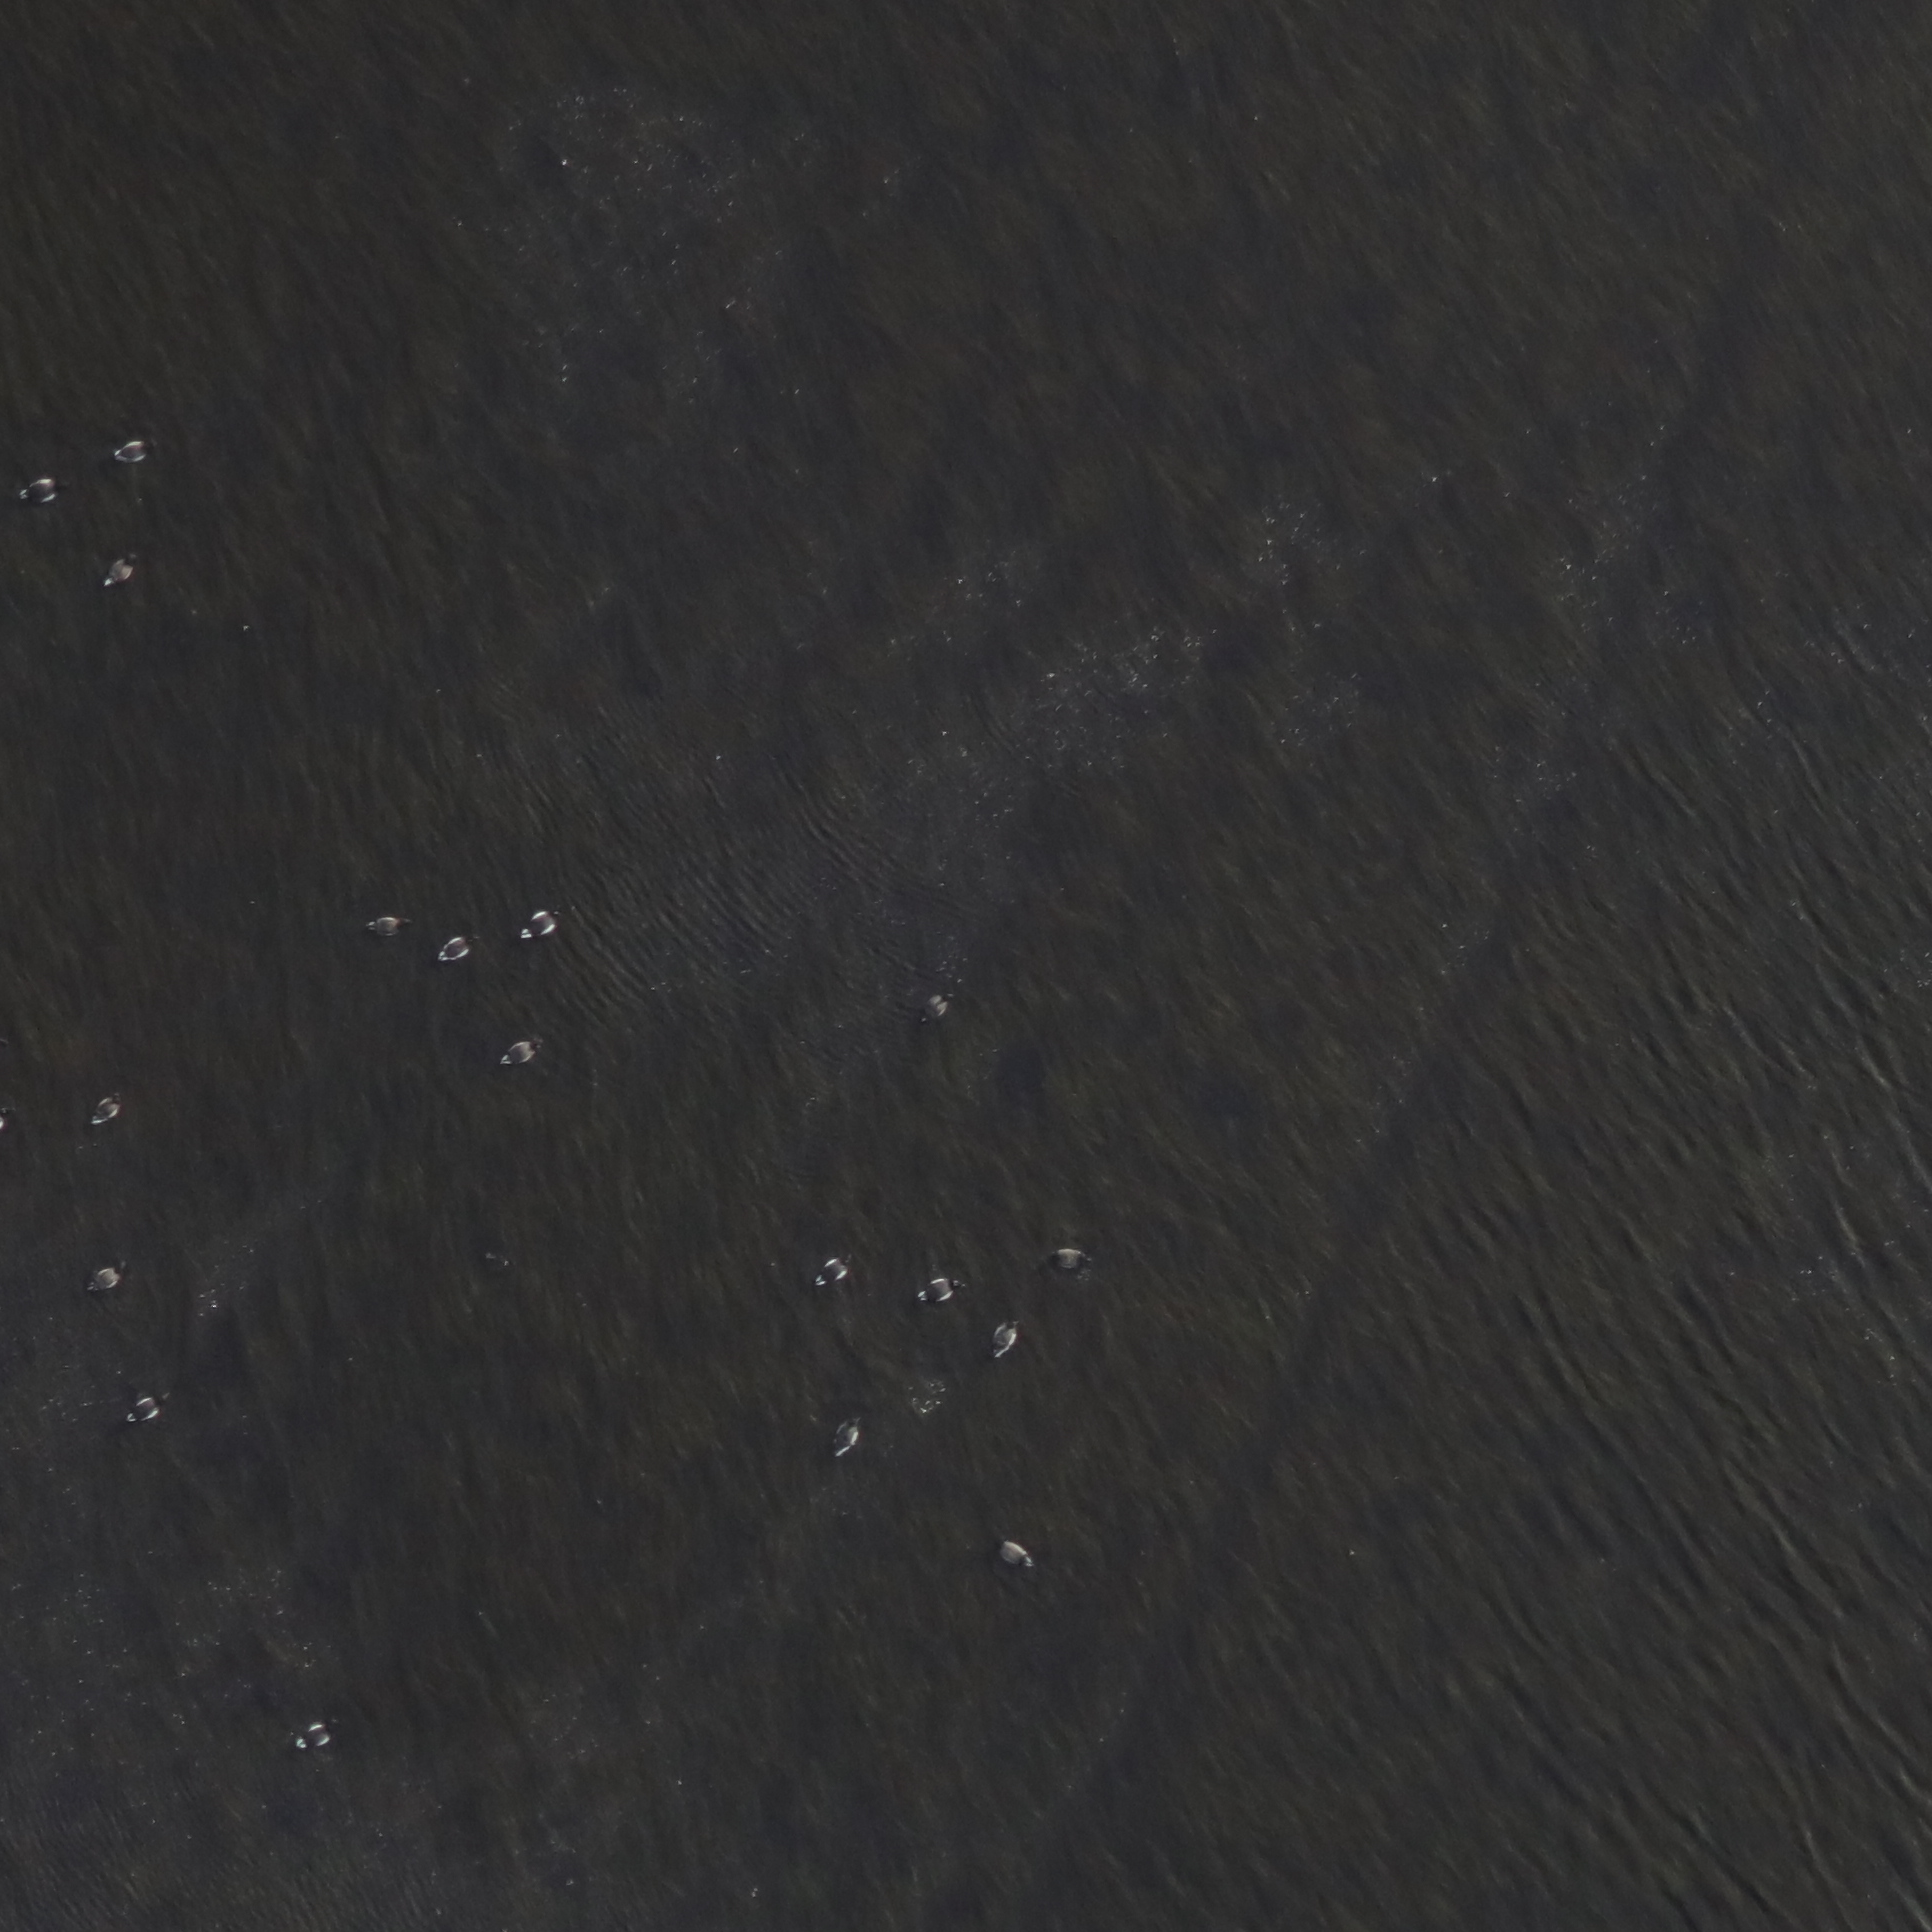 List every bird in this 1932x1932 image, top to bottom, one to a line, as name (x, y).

brant (133, 452)
brant (41, 491)
brant (119, 571)
brant (541, 924)
brant (387, 925)
brant (455, 949)
brant (936, 1006)
brant (521, 1052)
brant (104, 1111)
brant (1072, 1258)
brant (833, 1271)
brant (105, 1278)
brant (938, 1289)
brant (1005, 1336)
brant (146, 1408)
brant (846, 1436)
brant (1015, 1553)
brant (316, 1736)